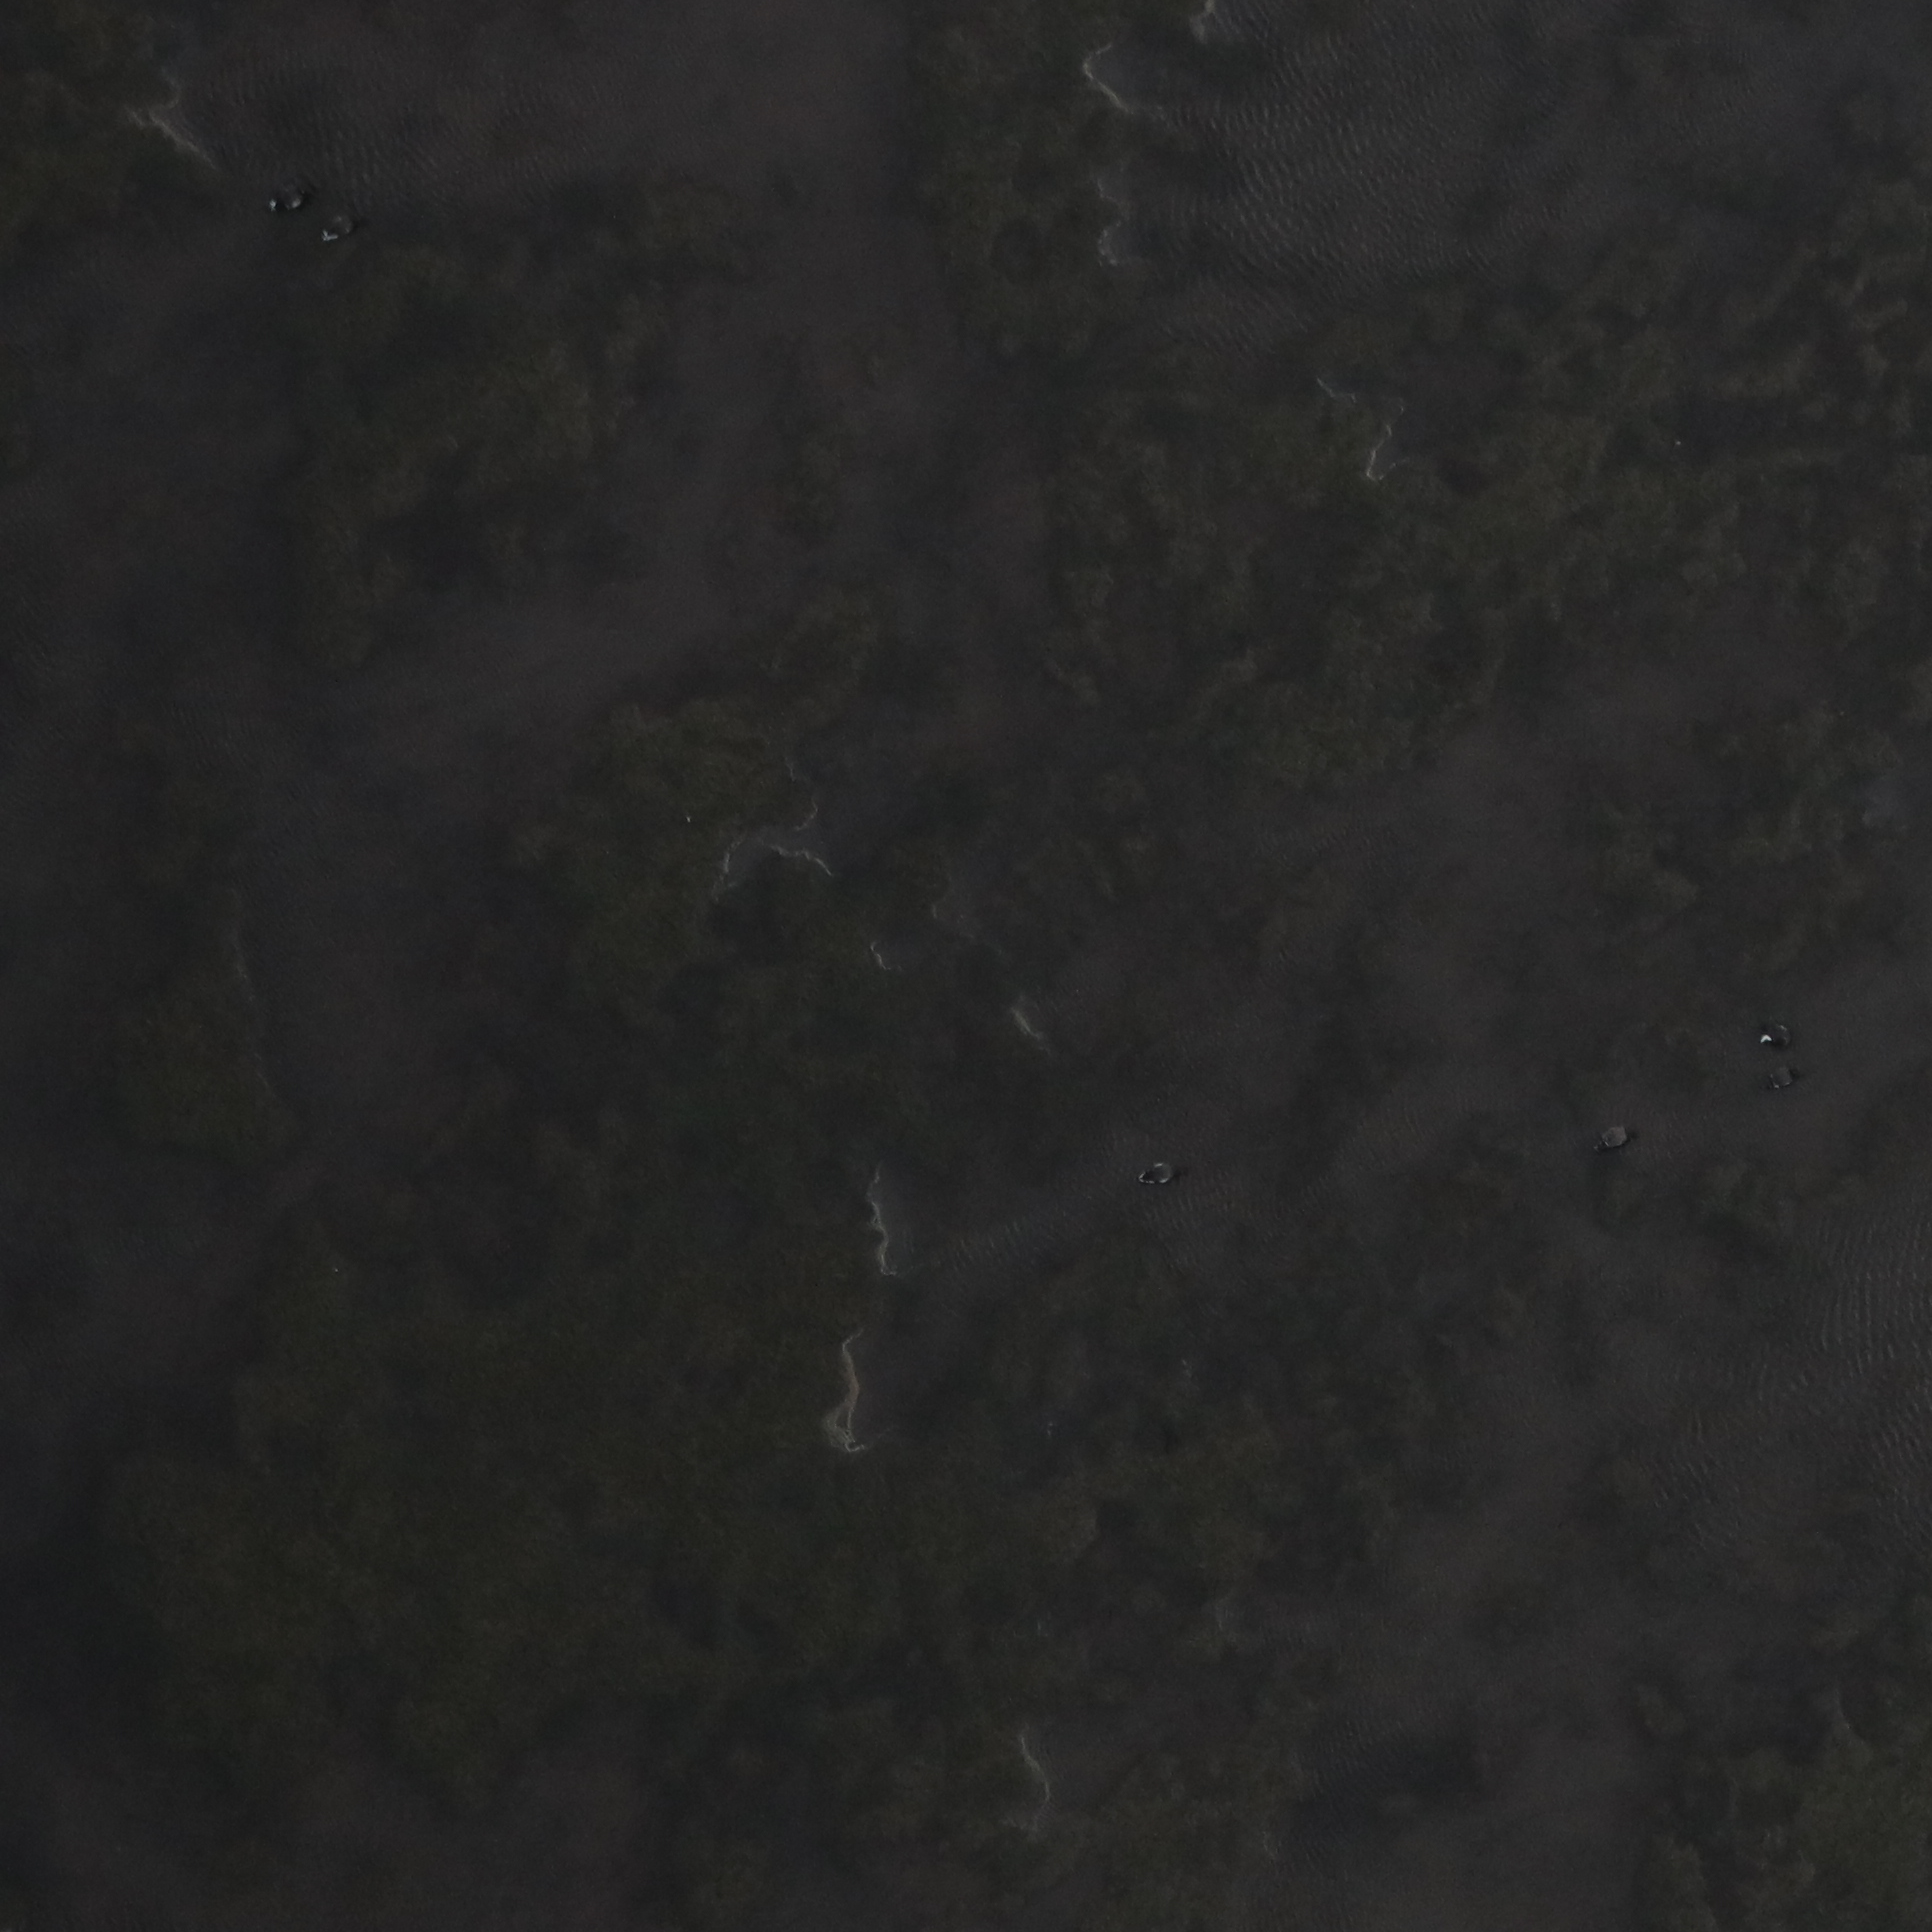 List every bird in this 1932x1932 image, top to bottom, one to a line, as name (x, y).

brant (290, 197)
brant (337, 224)
brant (1776, 1035)
brant (1782, 1077)
brant (1614, 1136)
brant (1159, 1173)